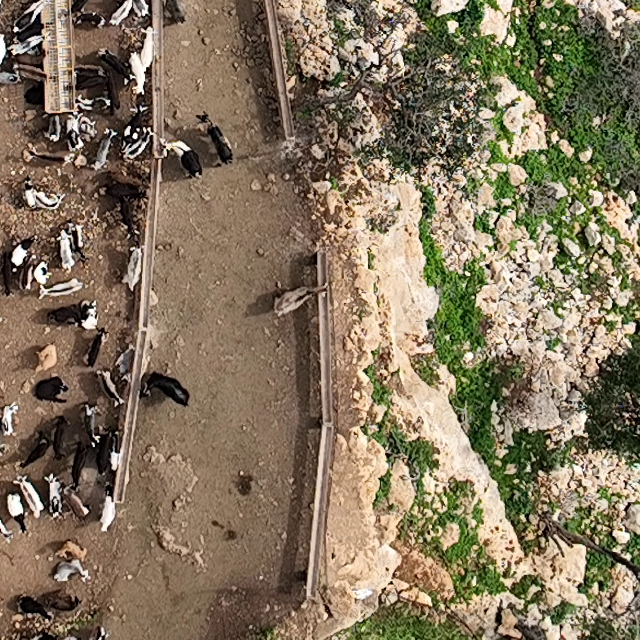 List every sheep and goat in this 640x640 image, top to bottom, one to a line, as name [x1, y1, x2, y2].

goat [14, 0, 52, 33]
goat [63, 0, 92, 17]
goat [110, 0, 134, 26]
goat [118, 0, 149, 17]
goat [162, 0, 185, 22]
goat [73, 11, 106, 28]
goat [13, 22, 53, 44]
goat [139, 28, 157, 68]
goat [9, 32, 52, 56]
goat [0, 34, 7, 74]
goat [97, 48, 135, 84]
goat [129, 52, 146, 96]
goat [13, 65, 58, 82]
goat [68, 65, 106, 77]
goat [0, 68, 21, 84]
goat [105, 70, 119, 108]
goat [66, 76, 108, 90]
goat [23, 82, 47, 103]
goat [73, 93, 109, 113]
goat [121, 105, 148, 152]
goat [67, 111, 84, 147]
goat [197, 112, 233, 164]
goat [47, 113, 60, 141]
goat [81, 116, 96, 143]
goat [123, 126, 155, 158]
goat [93, 129, 118, 168]
goat [158, 137, 203, 179]
goat [26, 144, 73, 165]
goat [25, 176, 37, 208]
goat [107, 183, 148, 199]
goat [35, 192, 66, 210]
goat [120, 199, 137, 235]
goat [67, 222, 89, 264]
goat [57, 230, 74, 268]
goat [13, 234, 38, 272]
goat [123, 240, 141, 292]
goat [0, 253, 15, 297]
goat [18, 254, 37, 289]
goat [35, 262, 49, 284]
goat [37, 278, 83, 298]
goat [275, 282, 329, 317]
goat [81, 298, 96, 330]
goat [48, 304, 81, 325]
goat [88, 327, 108, 367]
goat [36, 344, 57, 370]
goat [114, 345, 134, 371]
goat [96, 368, 126, 406]
goat [140, 369, 189, 407]
goat [36, 376, 70, 404]
goat [3, 404, 18, 436]
goat [84, 404, 101, 447]
goat [53, 416, 66, 460]
goat [96, 430, 112, 476]
goat [110, 432, 122, 472]
goat [20, 438, 51, 468]
goat [71, 442, 88, 482]
goat [46, 473, 62, 518]
goat [13, 475, 45, 518]
goat [99, 484, 115, 532]
goat [63, 485, 88, 517]
goat [6, 493, 28, 534]
goat [0, 505, 13, 540]
goat [56, 541, 87, 559]
goat [54, 559, 89, 582]
goat [49, 592, 82, 610]
goat [19, 595, 54, 623]